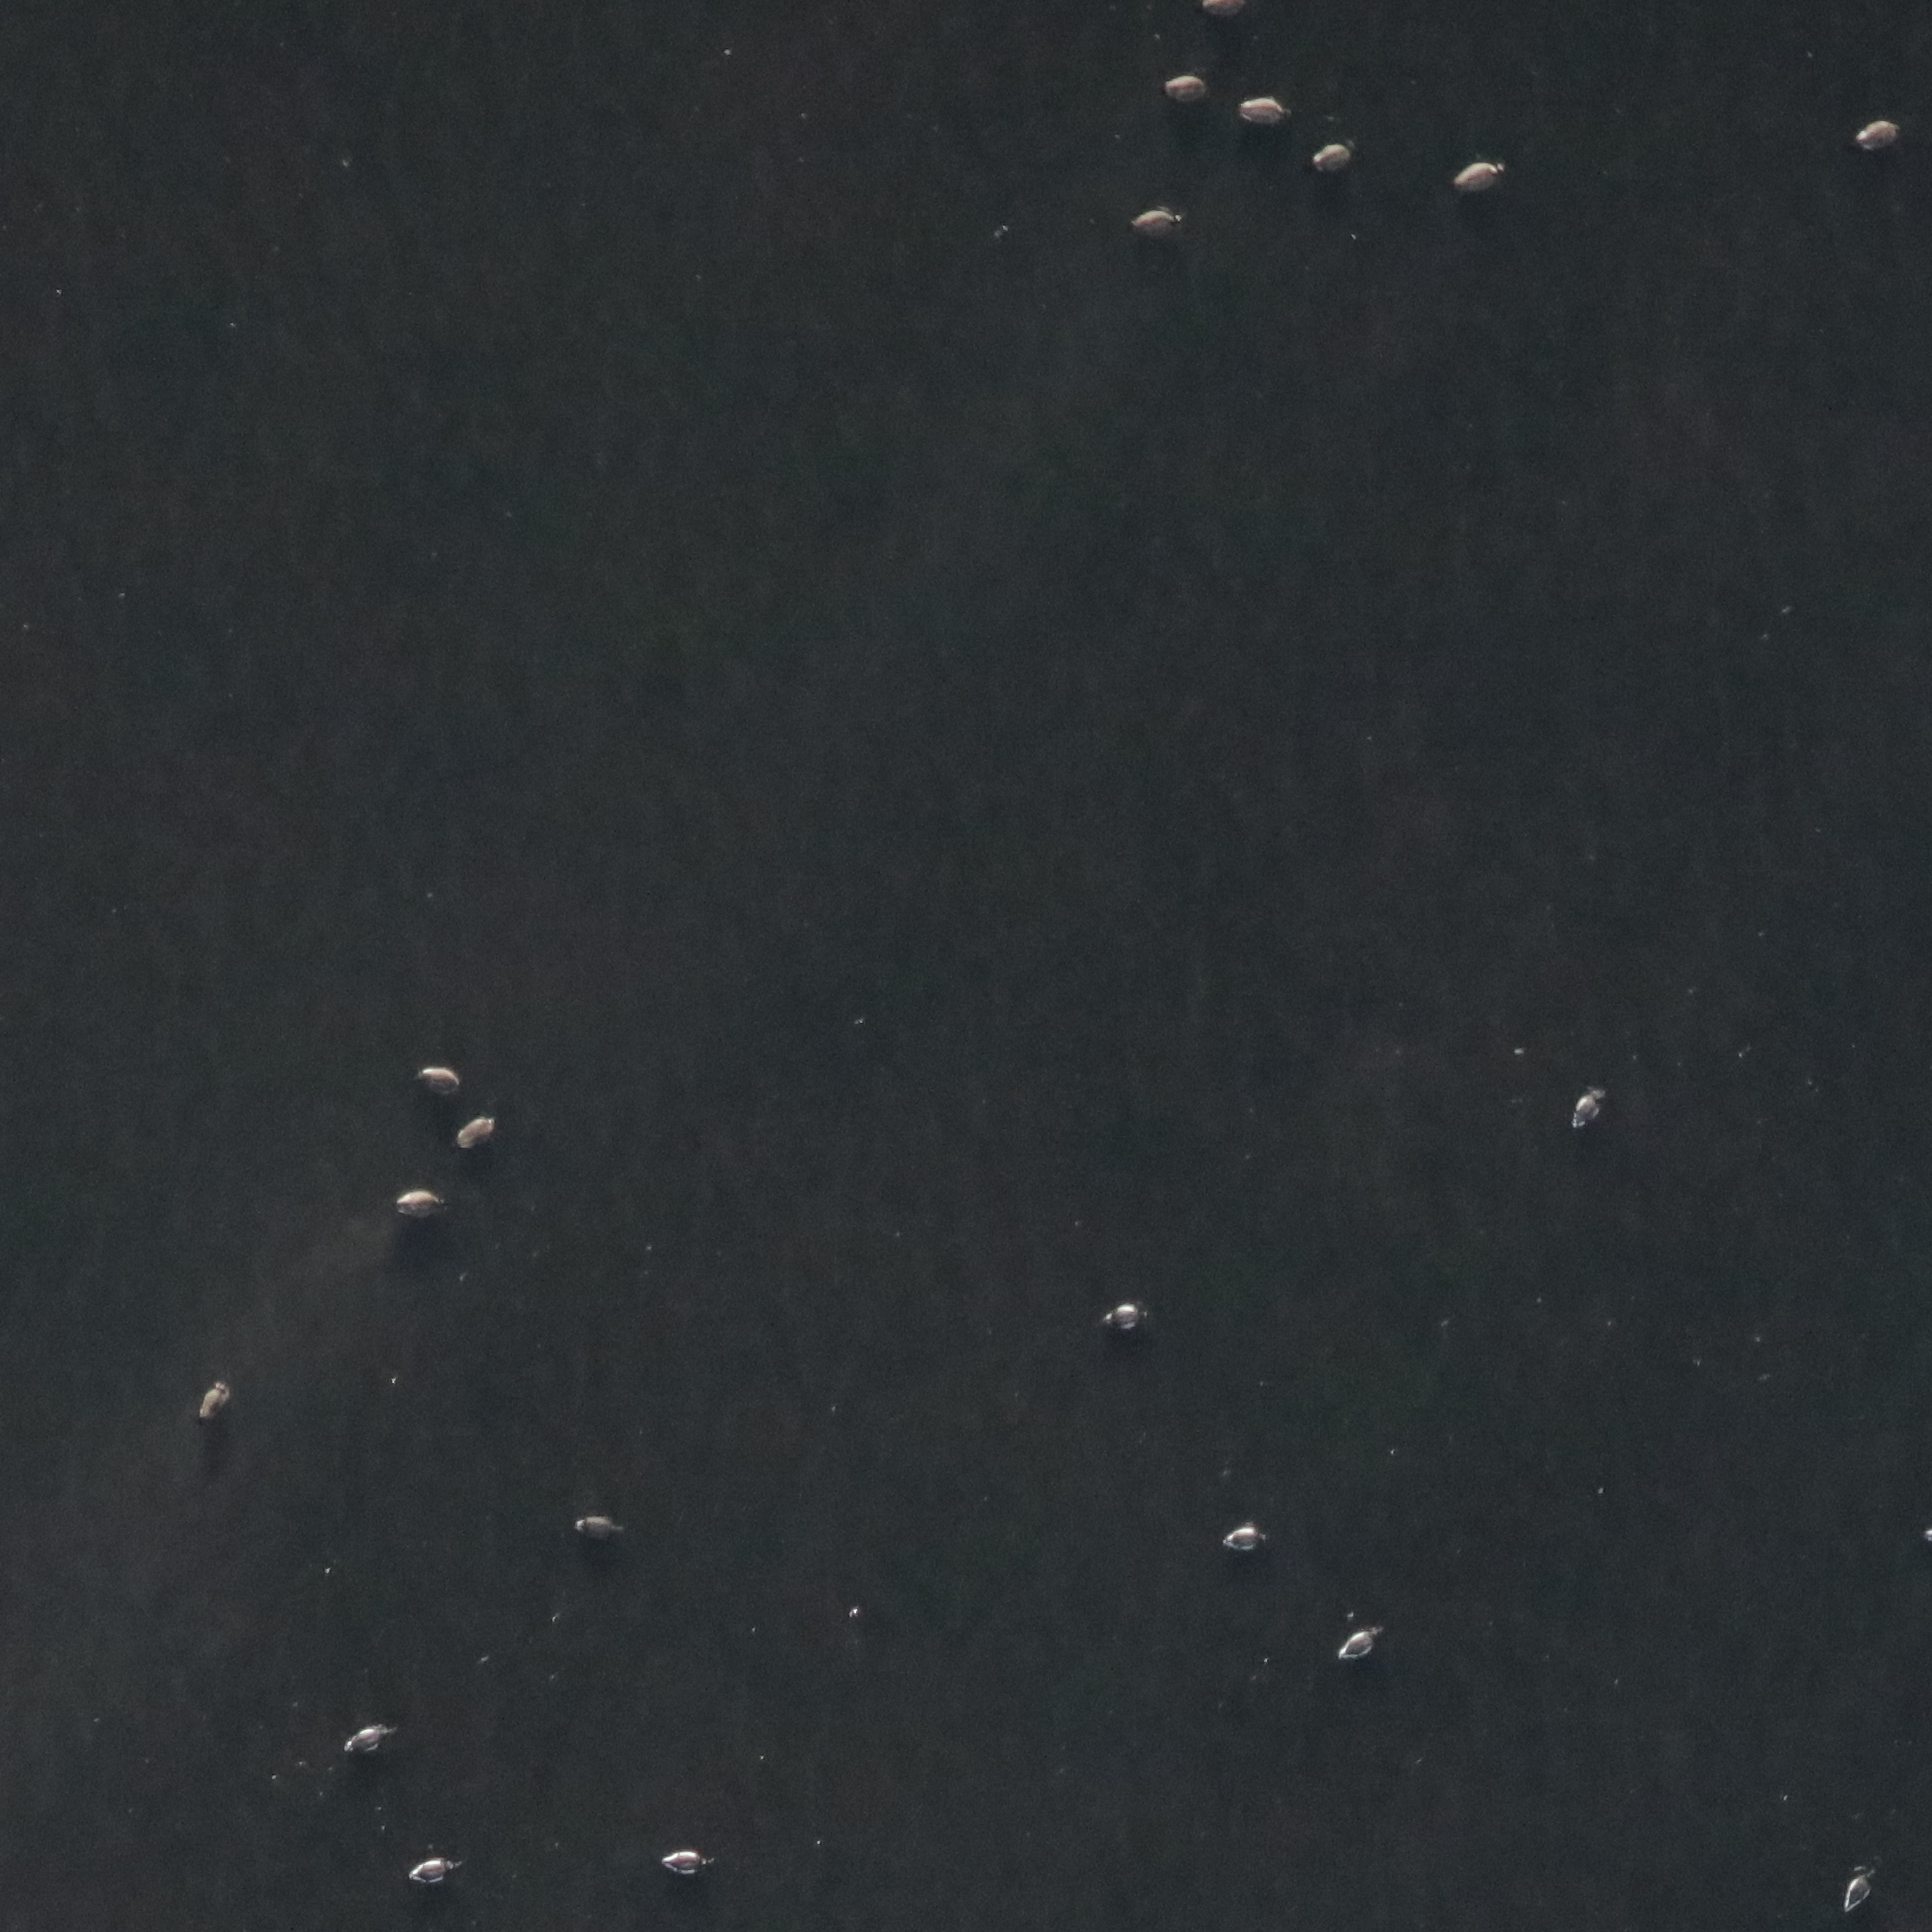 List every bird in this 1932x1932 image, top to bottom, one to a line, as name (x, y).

Canada goose (1224, 4)
Canada goose (1187, 88)
Canada goose (1263, 112)
Canada goose (1880, 136)
Canada goose (1334, 158)
Canada goose (1477, 178)
Canada goose (1158, 224)
Canada goose (440, 1080)
brant (1590, 1107)
Canada goose (477, 1133)
Canada goose (419, 1206)
brant (1124, 1318)
Canada goose (213, 1407)
brant (598, 1526)
brant (1247, 1539)
brant (1360, 1645)
brant (369, 1739)
brant (684, 1863)
brant (432, 1872)
brant (1859, 1890)